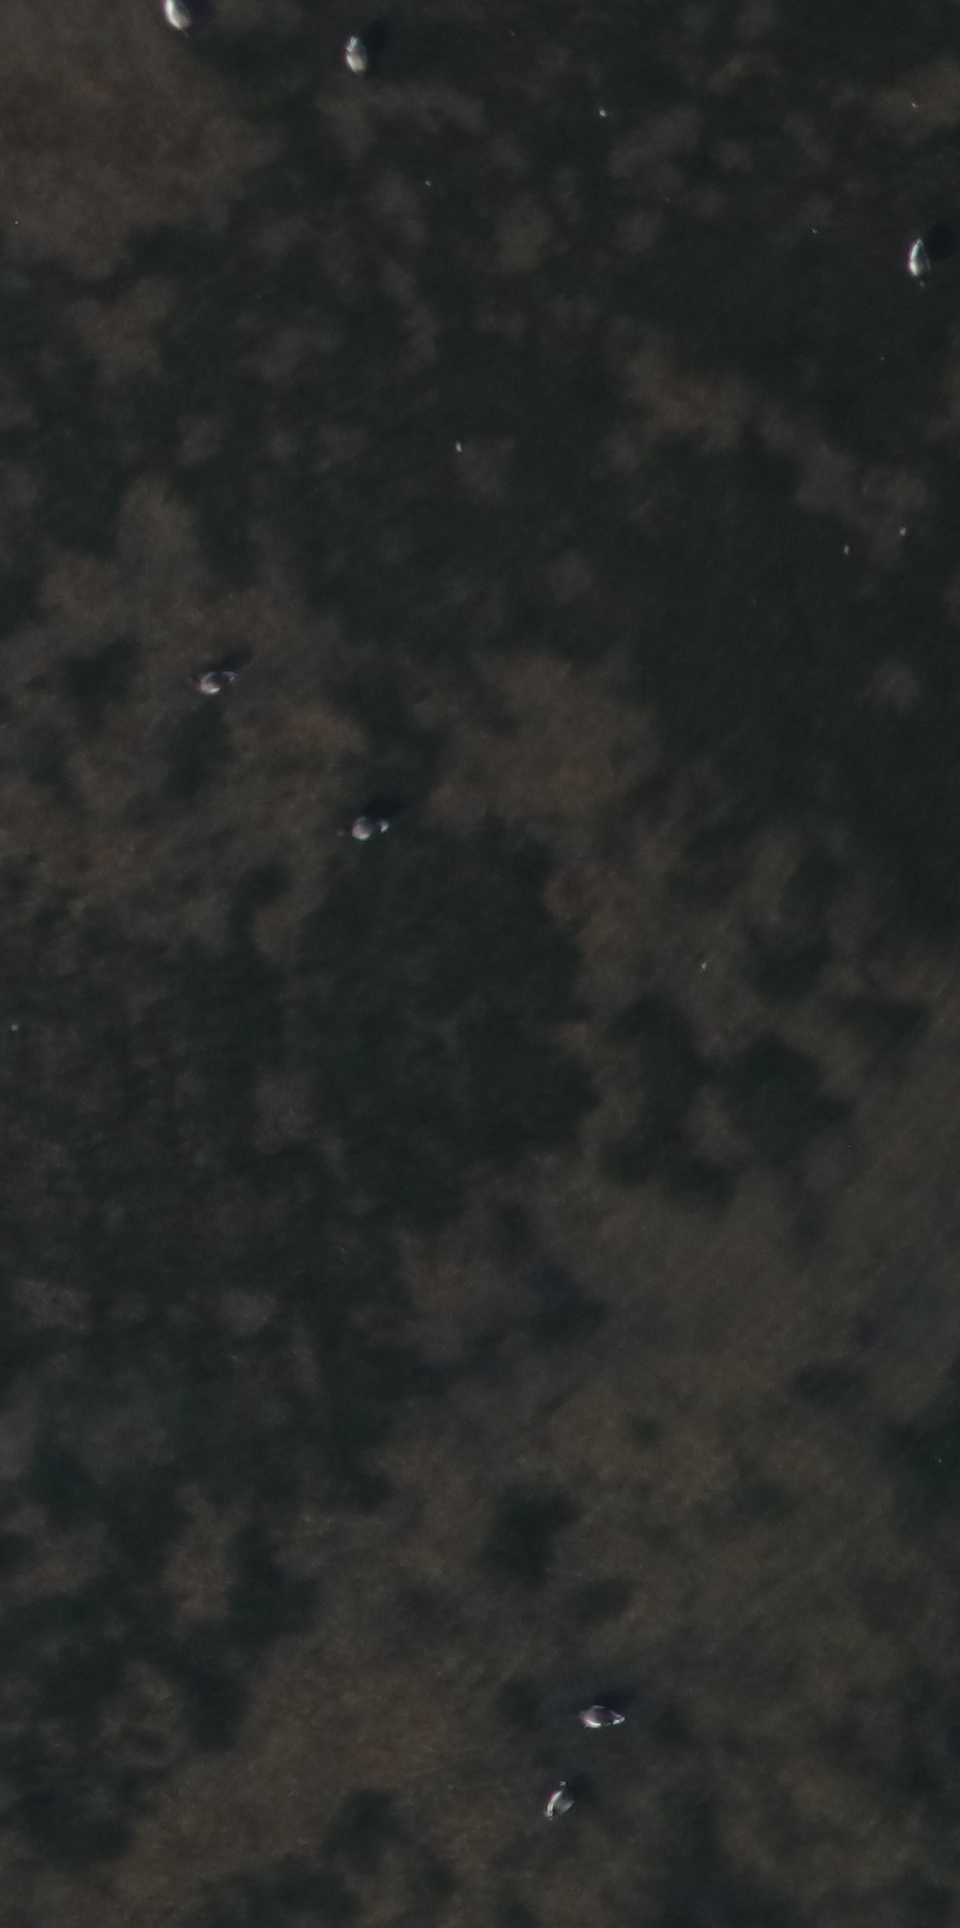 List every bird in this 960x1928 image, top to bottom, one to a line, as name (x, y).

brant (179, 12)
brant (355, 60)
brant (920, 261)
brant (213, 681)
brant (369, 826)
brant (598, 1715)
brant (562, 1803)